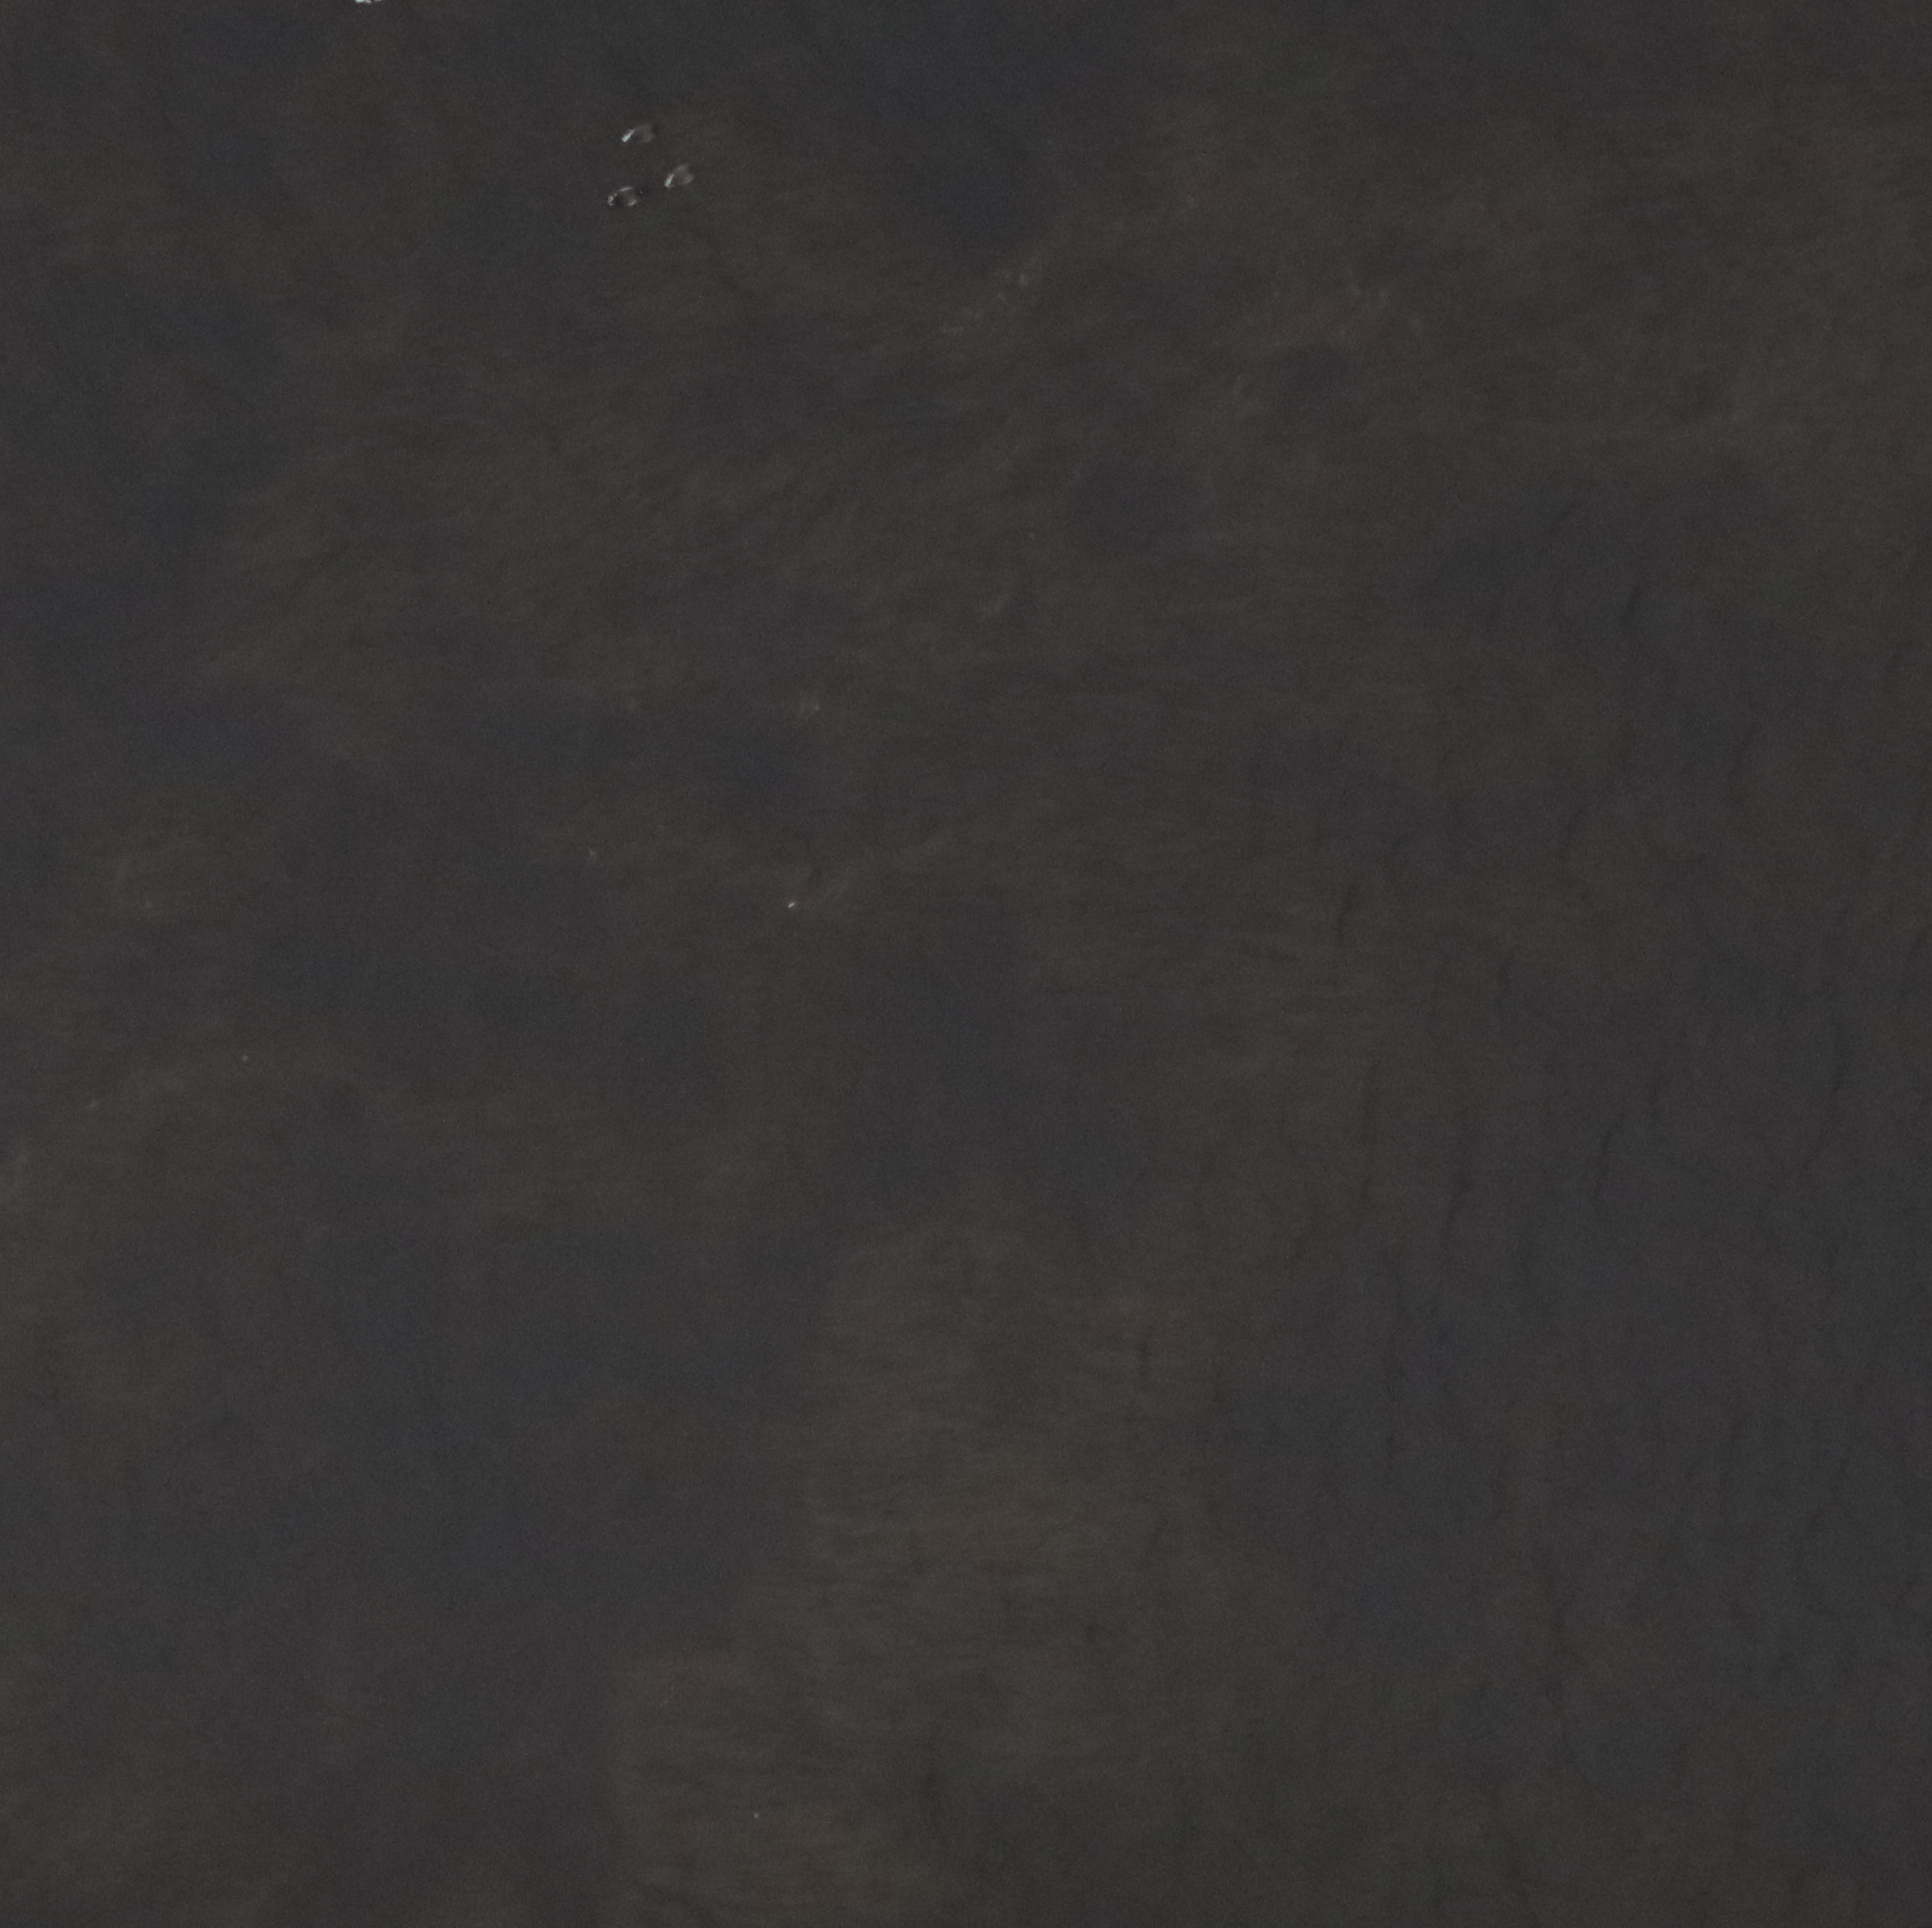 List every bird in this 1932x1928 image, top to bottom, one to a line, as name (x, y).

brant (642, 132)
brant (682, 176)
brant (625, 194)